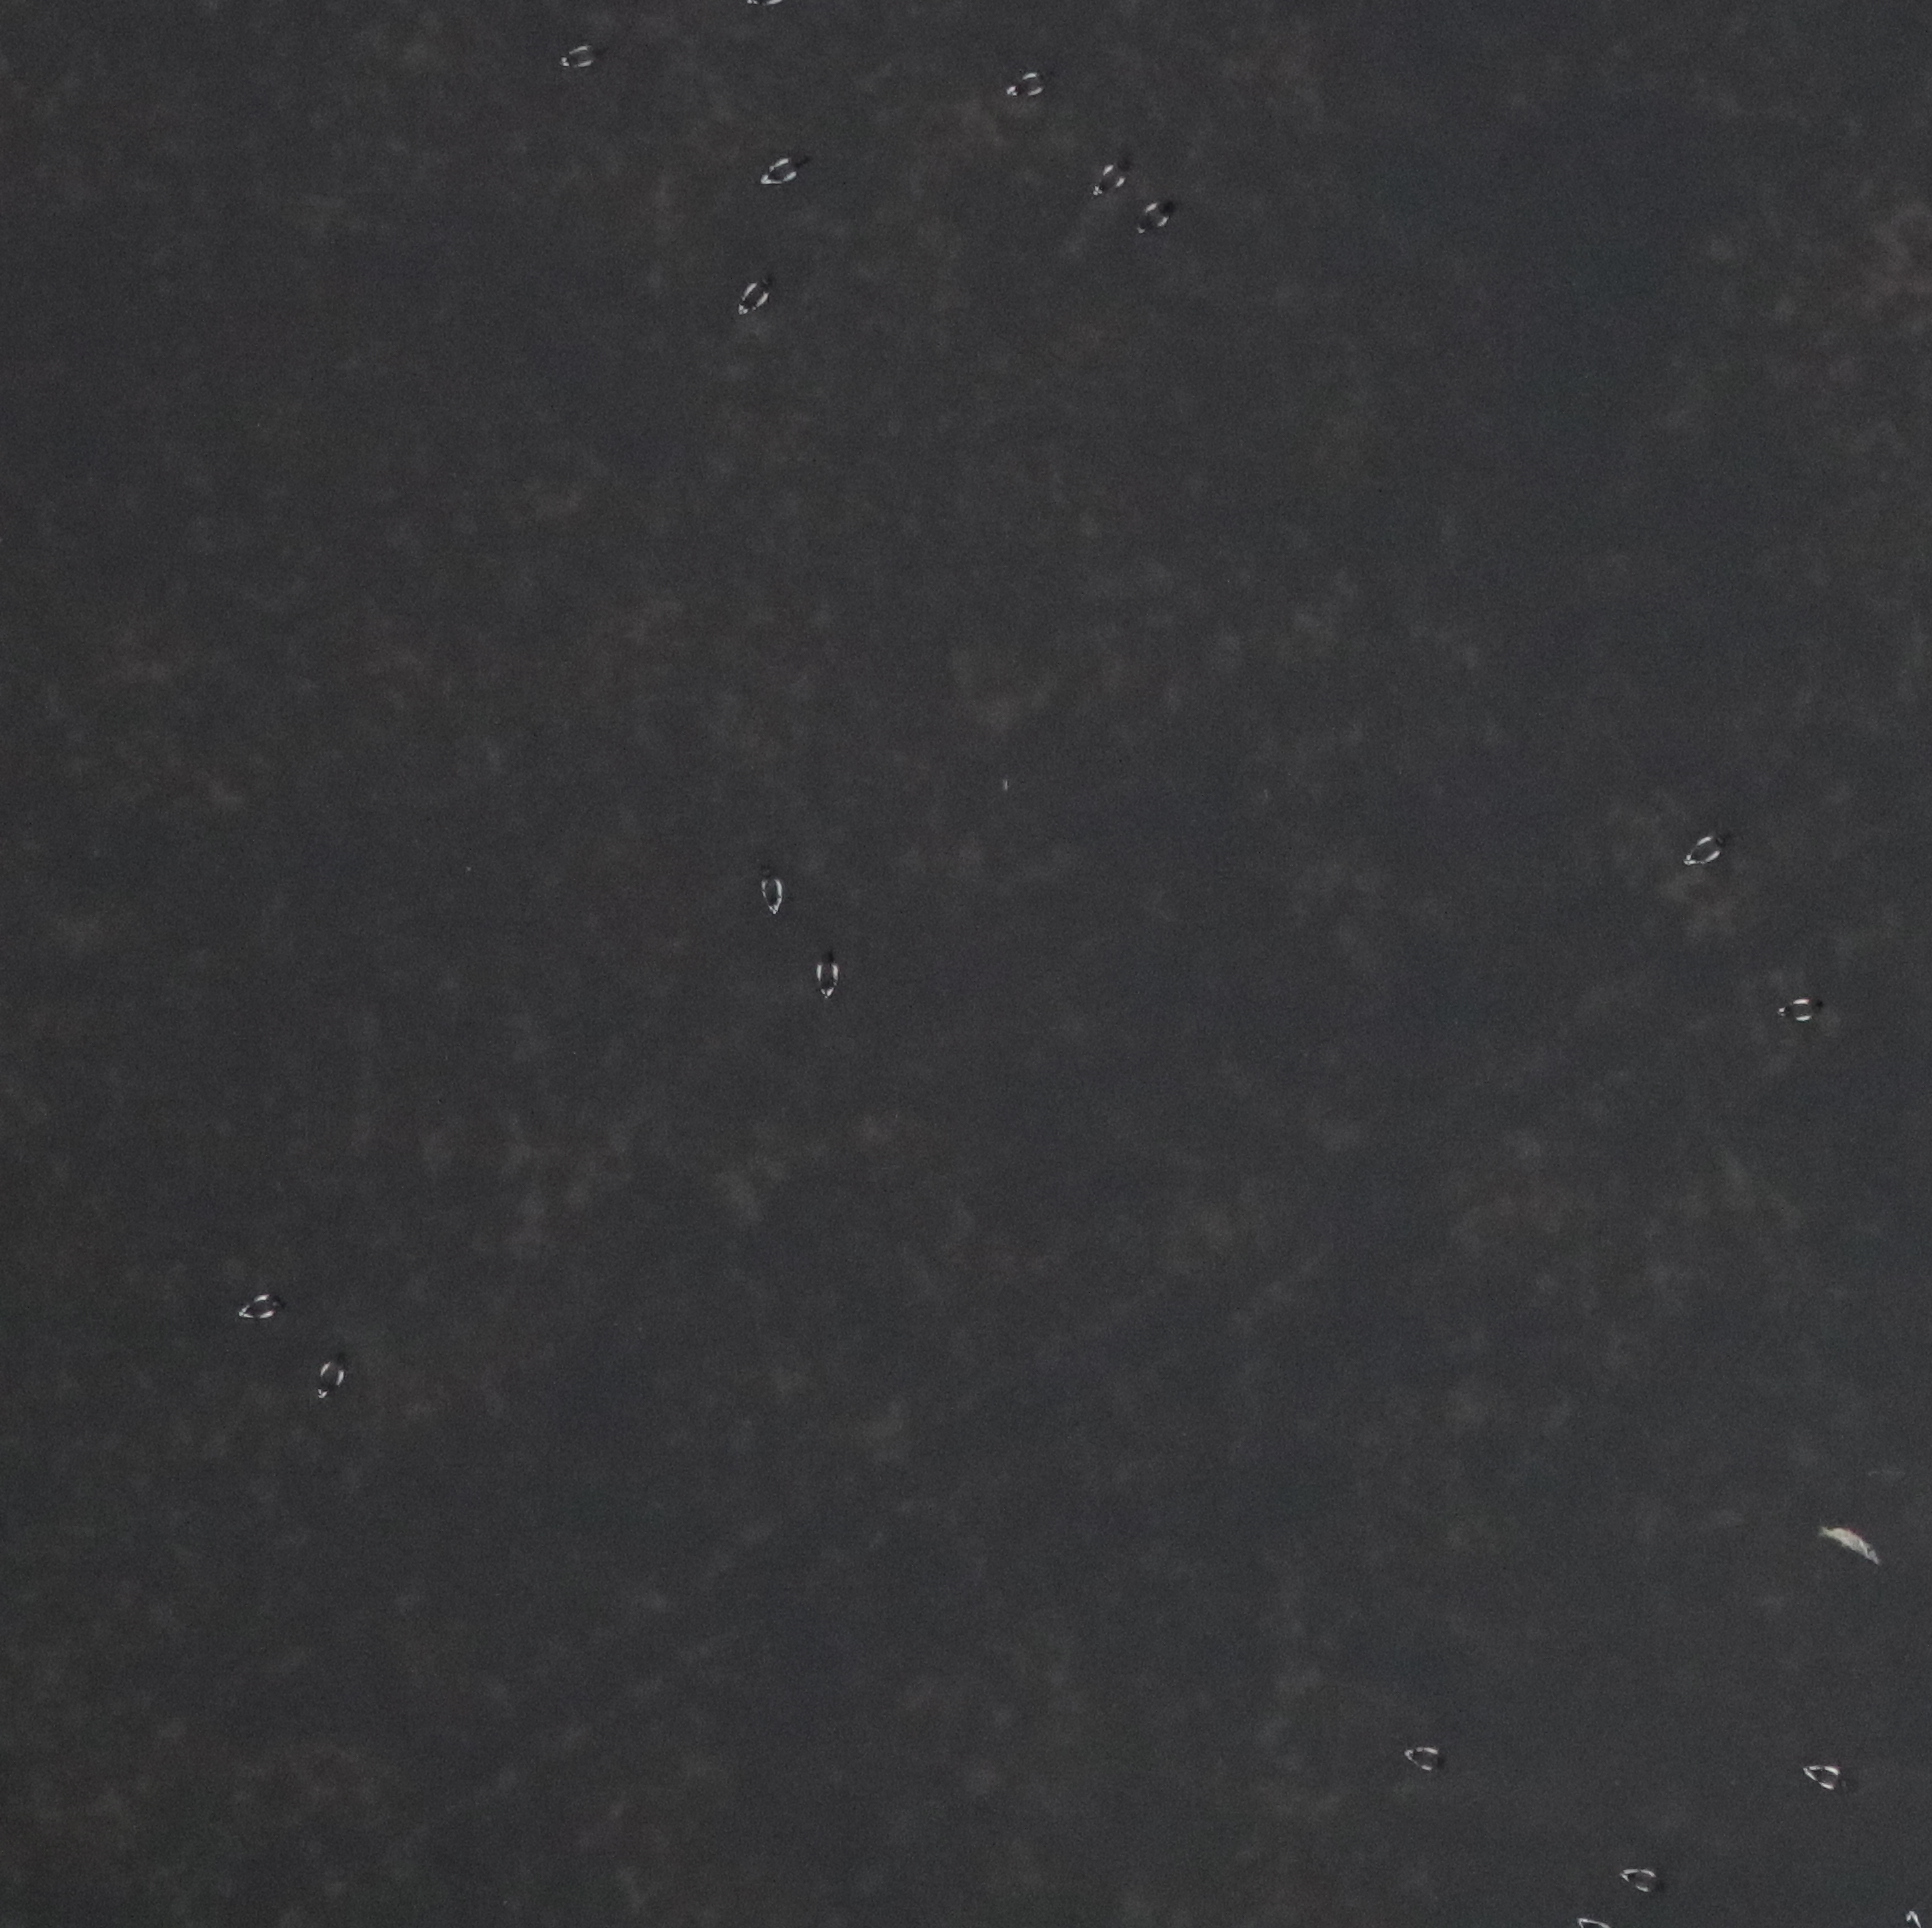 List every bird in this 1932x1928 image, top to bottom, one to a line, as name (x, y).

brant (579, 57)
brant (1029, 86)
brant (782, 172)
brant (1111, 182)
brant (1157, 216)
brant (754, 298)
brant (1706, 850)
brant (771, 893)
brant (827, 976)
brant (1801, 1009)
brant (259, 1308)
brant (330, 1378)
brant (1426, 1759)
brant (1826, 1778)
brant (1641, 1880)